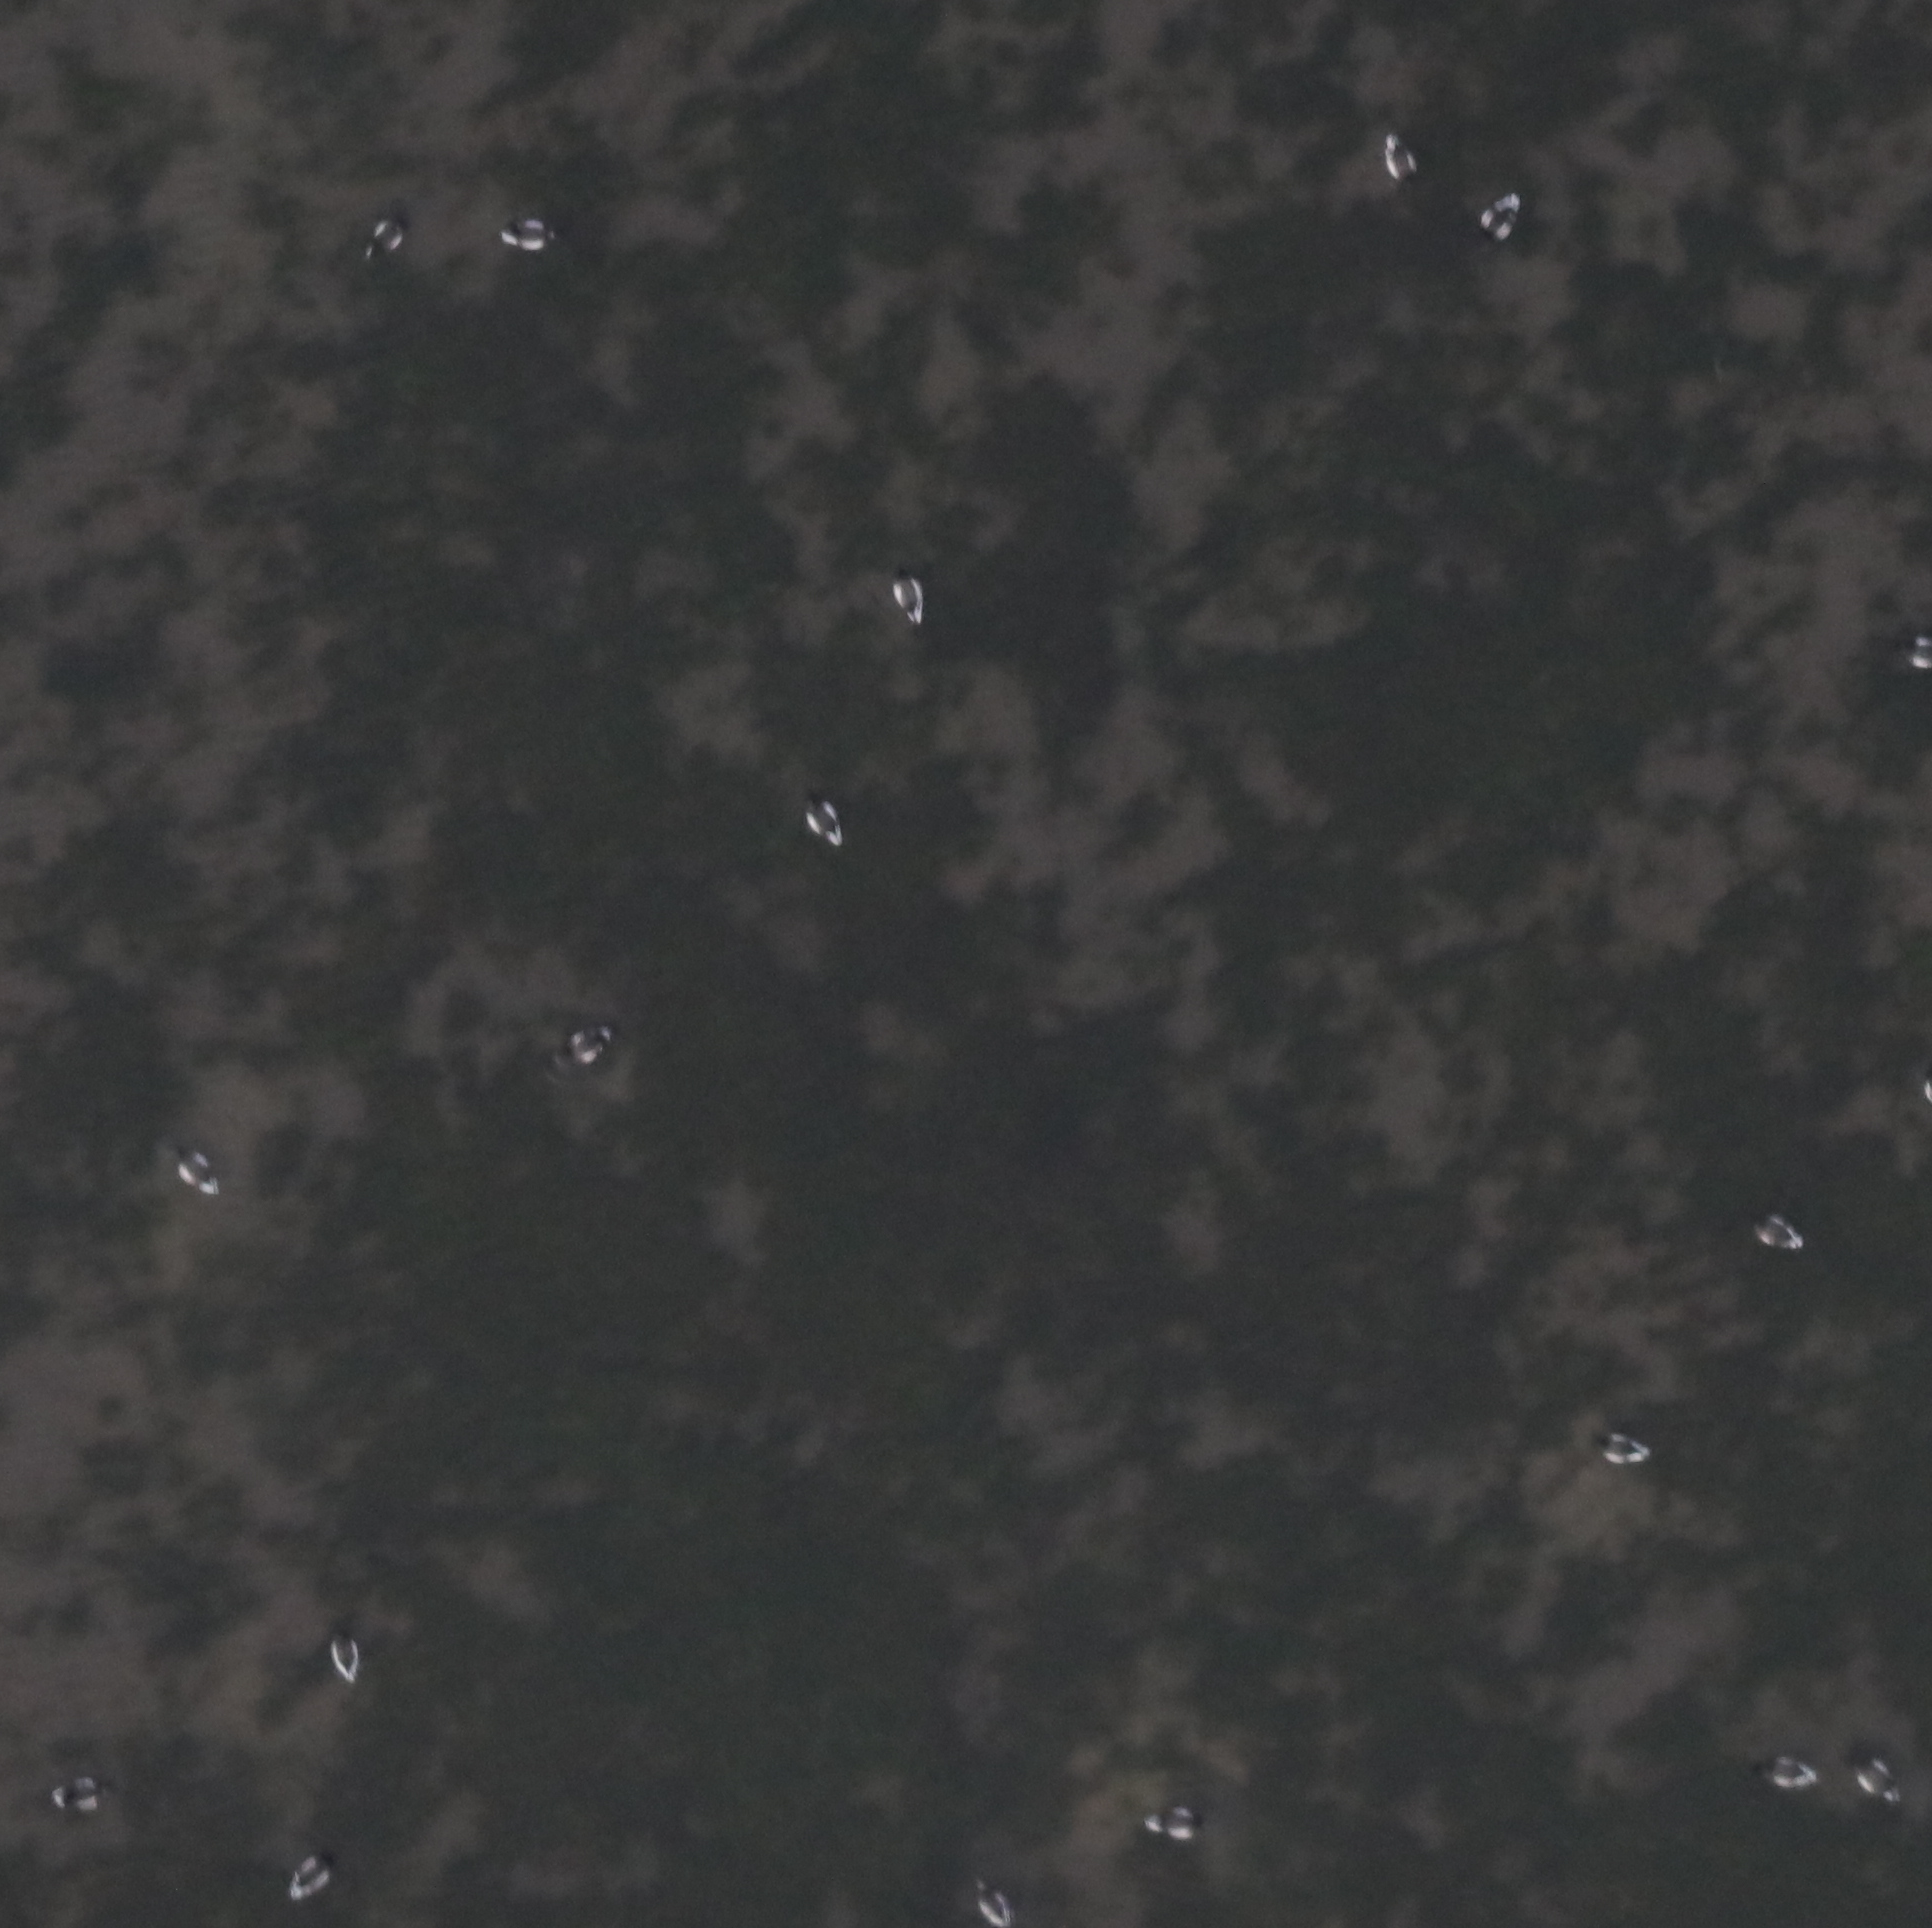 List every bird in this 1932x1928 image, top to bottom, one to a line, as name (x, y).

brant (1399, 163)
brant (1500, 220)
brant (530, 234)
brant (387, 238)
brant (910, 597)
brant (1926, 655)
brant (825, 820)
brant (587, 1047)
brant (197, 1171)
brant (1774, 1234)
brant (1621, 1448)
brant (347, 1654)
brant (1785, 1772)
brant (1873, 1781)
brant (82, 1794)
brant (1175, 1823)
brant (309, 1876)
brant (993, 1905)